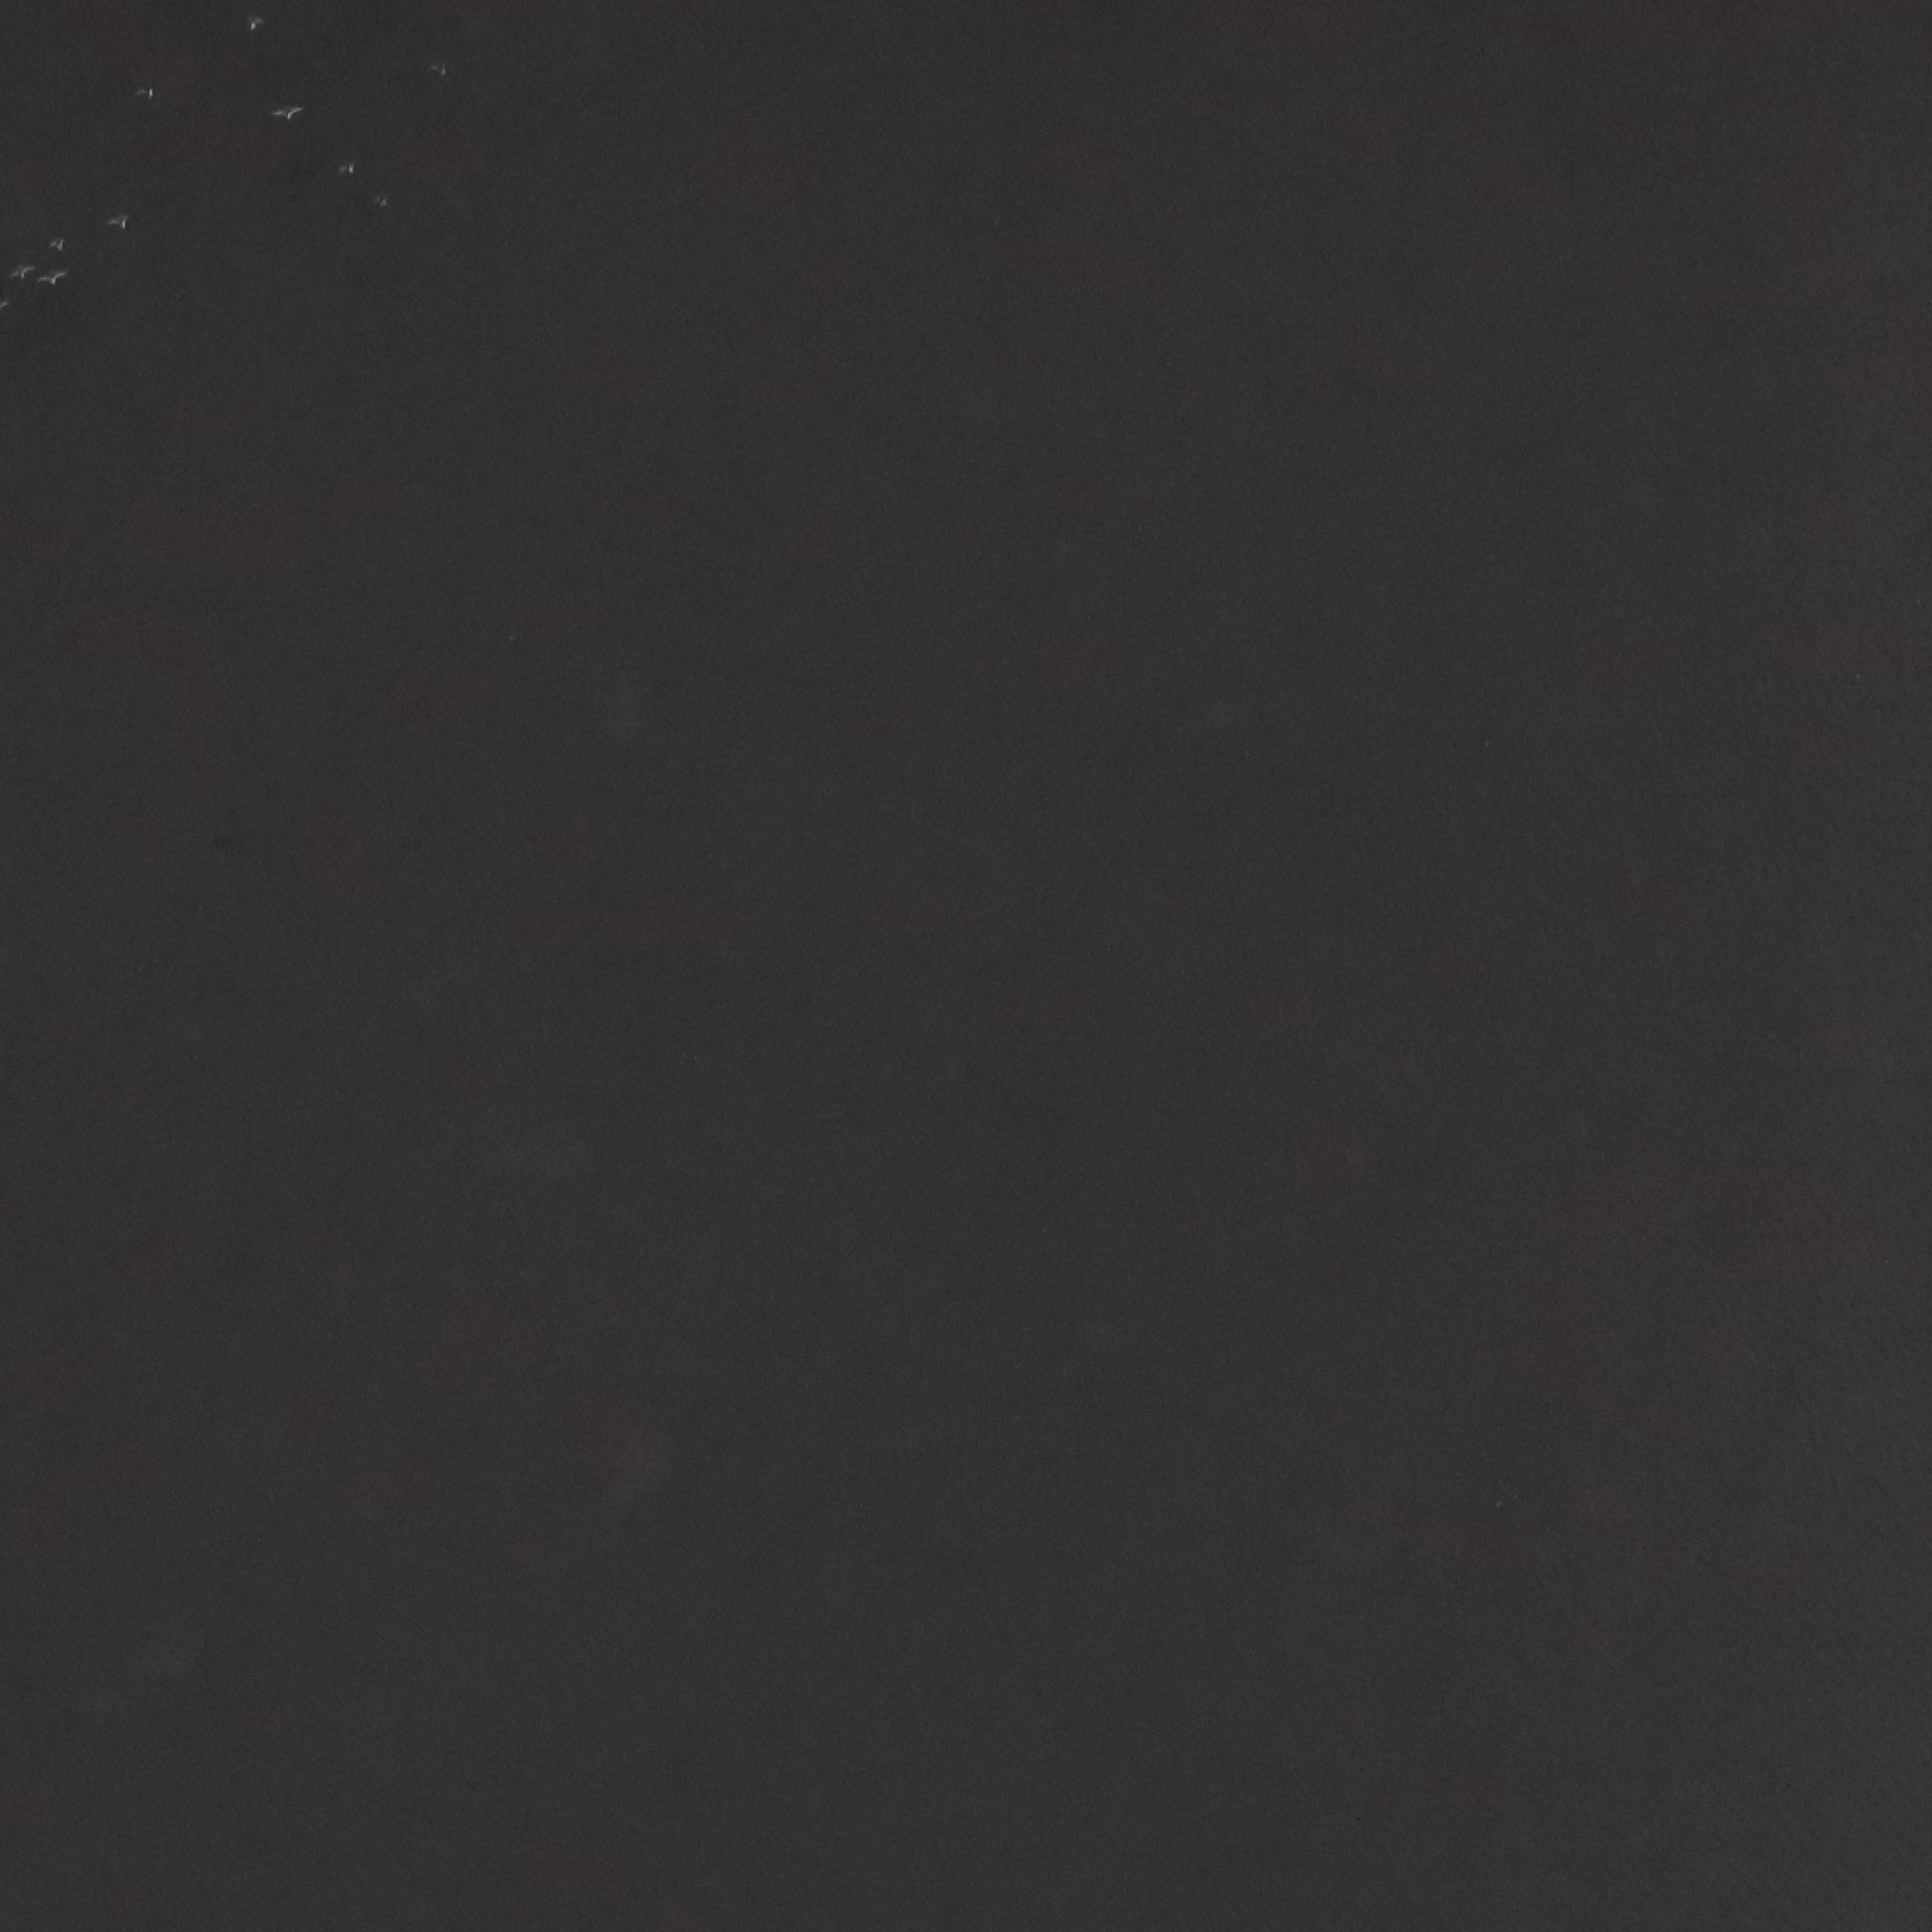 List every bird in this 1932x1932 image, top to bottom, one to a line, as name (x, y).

other bird (253, 23)
other bird (439, 70)
other bird (150, 89)
other bird (289, 110)
other bird (348, 169)
other bird (382, 201)
other bird (121, 223)
other bird (62, 244)
other bird (26, 268)
other bird (54, 276)
other bird (1, 302)